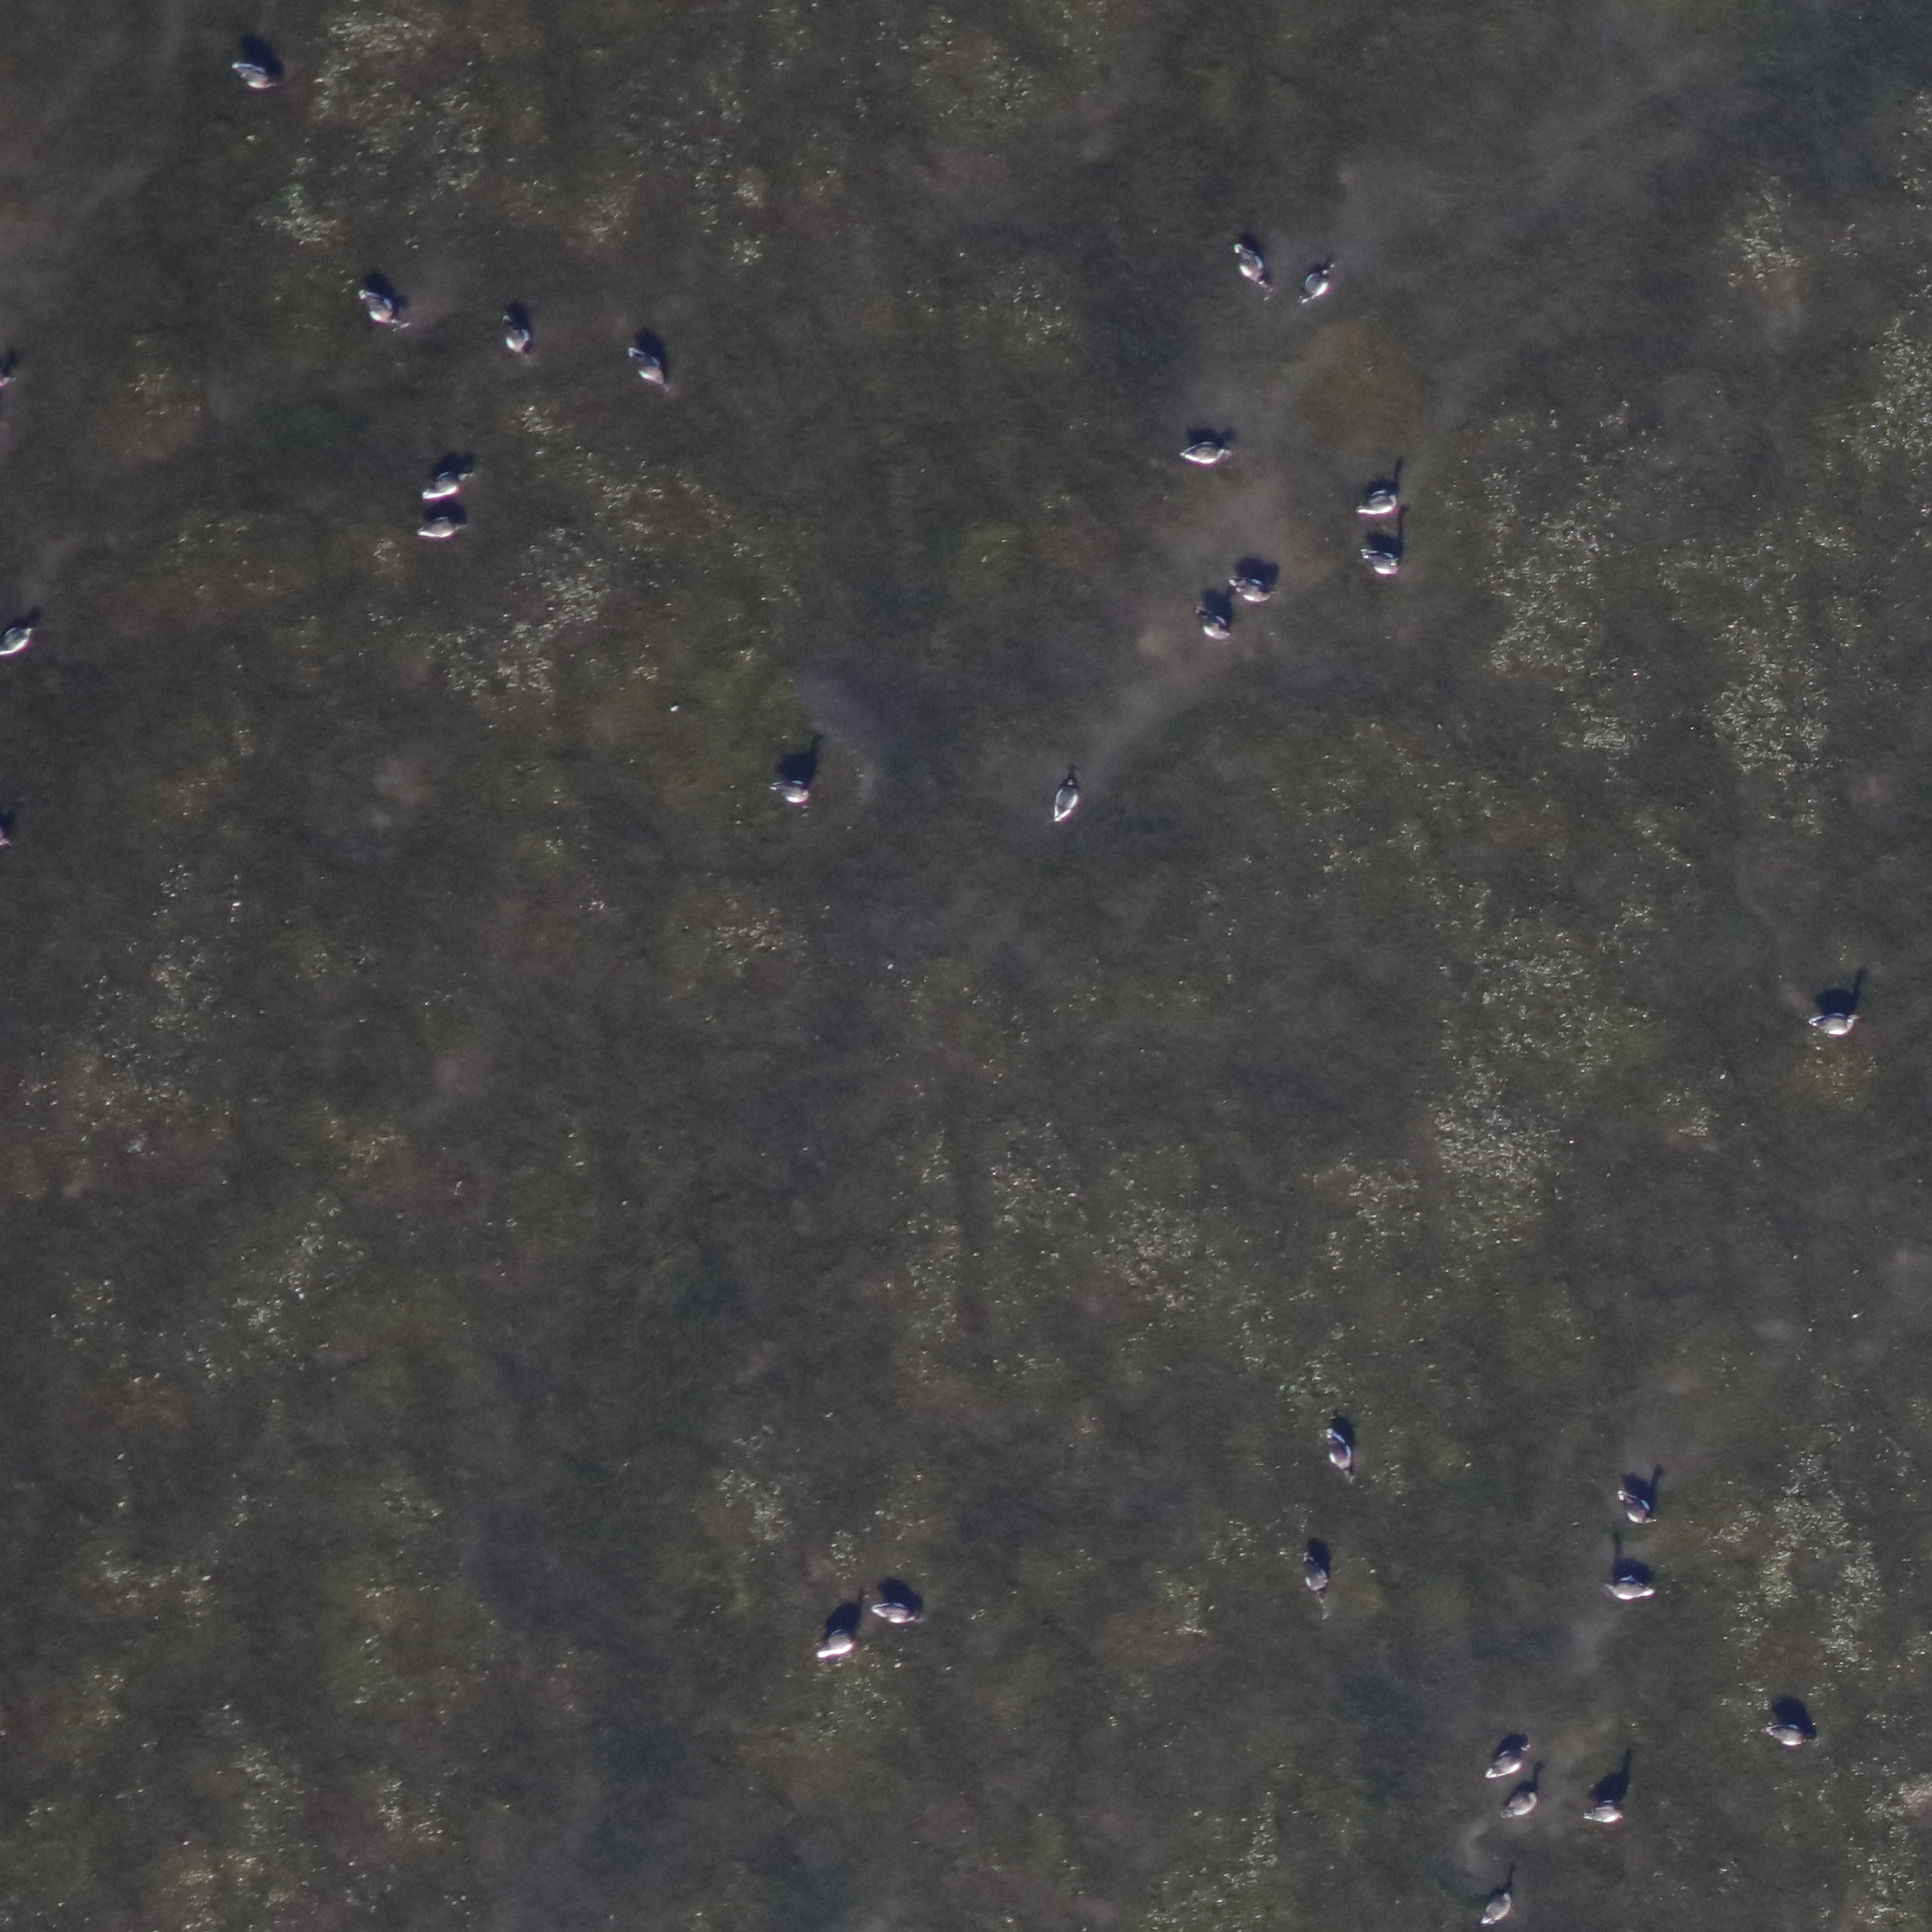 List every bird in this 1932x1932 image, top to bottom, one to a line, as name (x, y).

brant (257, 76)
brant (1251, 262)
brant (1315, 283)
brant (380, 306)
brant (520, 339)
brant (651, 368)
brant (1204, 453)
brant (447, 486)
brant (1378, 504)
brant (440, 530)
brant (1381, 562)
brant (1253, 590)
brant (1215, 628)
brant (10, 638)
brant (795, 791)
brant (1068, 800)
brant (1831, 1024)
brant (1339, 1452)
brant (1636, 1506)
brant (1318, 1579)
brant (1630, 1586)
brant (894, 1611)
brant (838, 1643)
brant (1787, 1733)
brant (1507, 1761)
brant (1520, 1804)
brant (1605, 1810)
brant (1495, 1907)